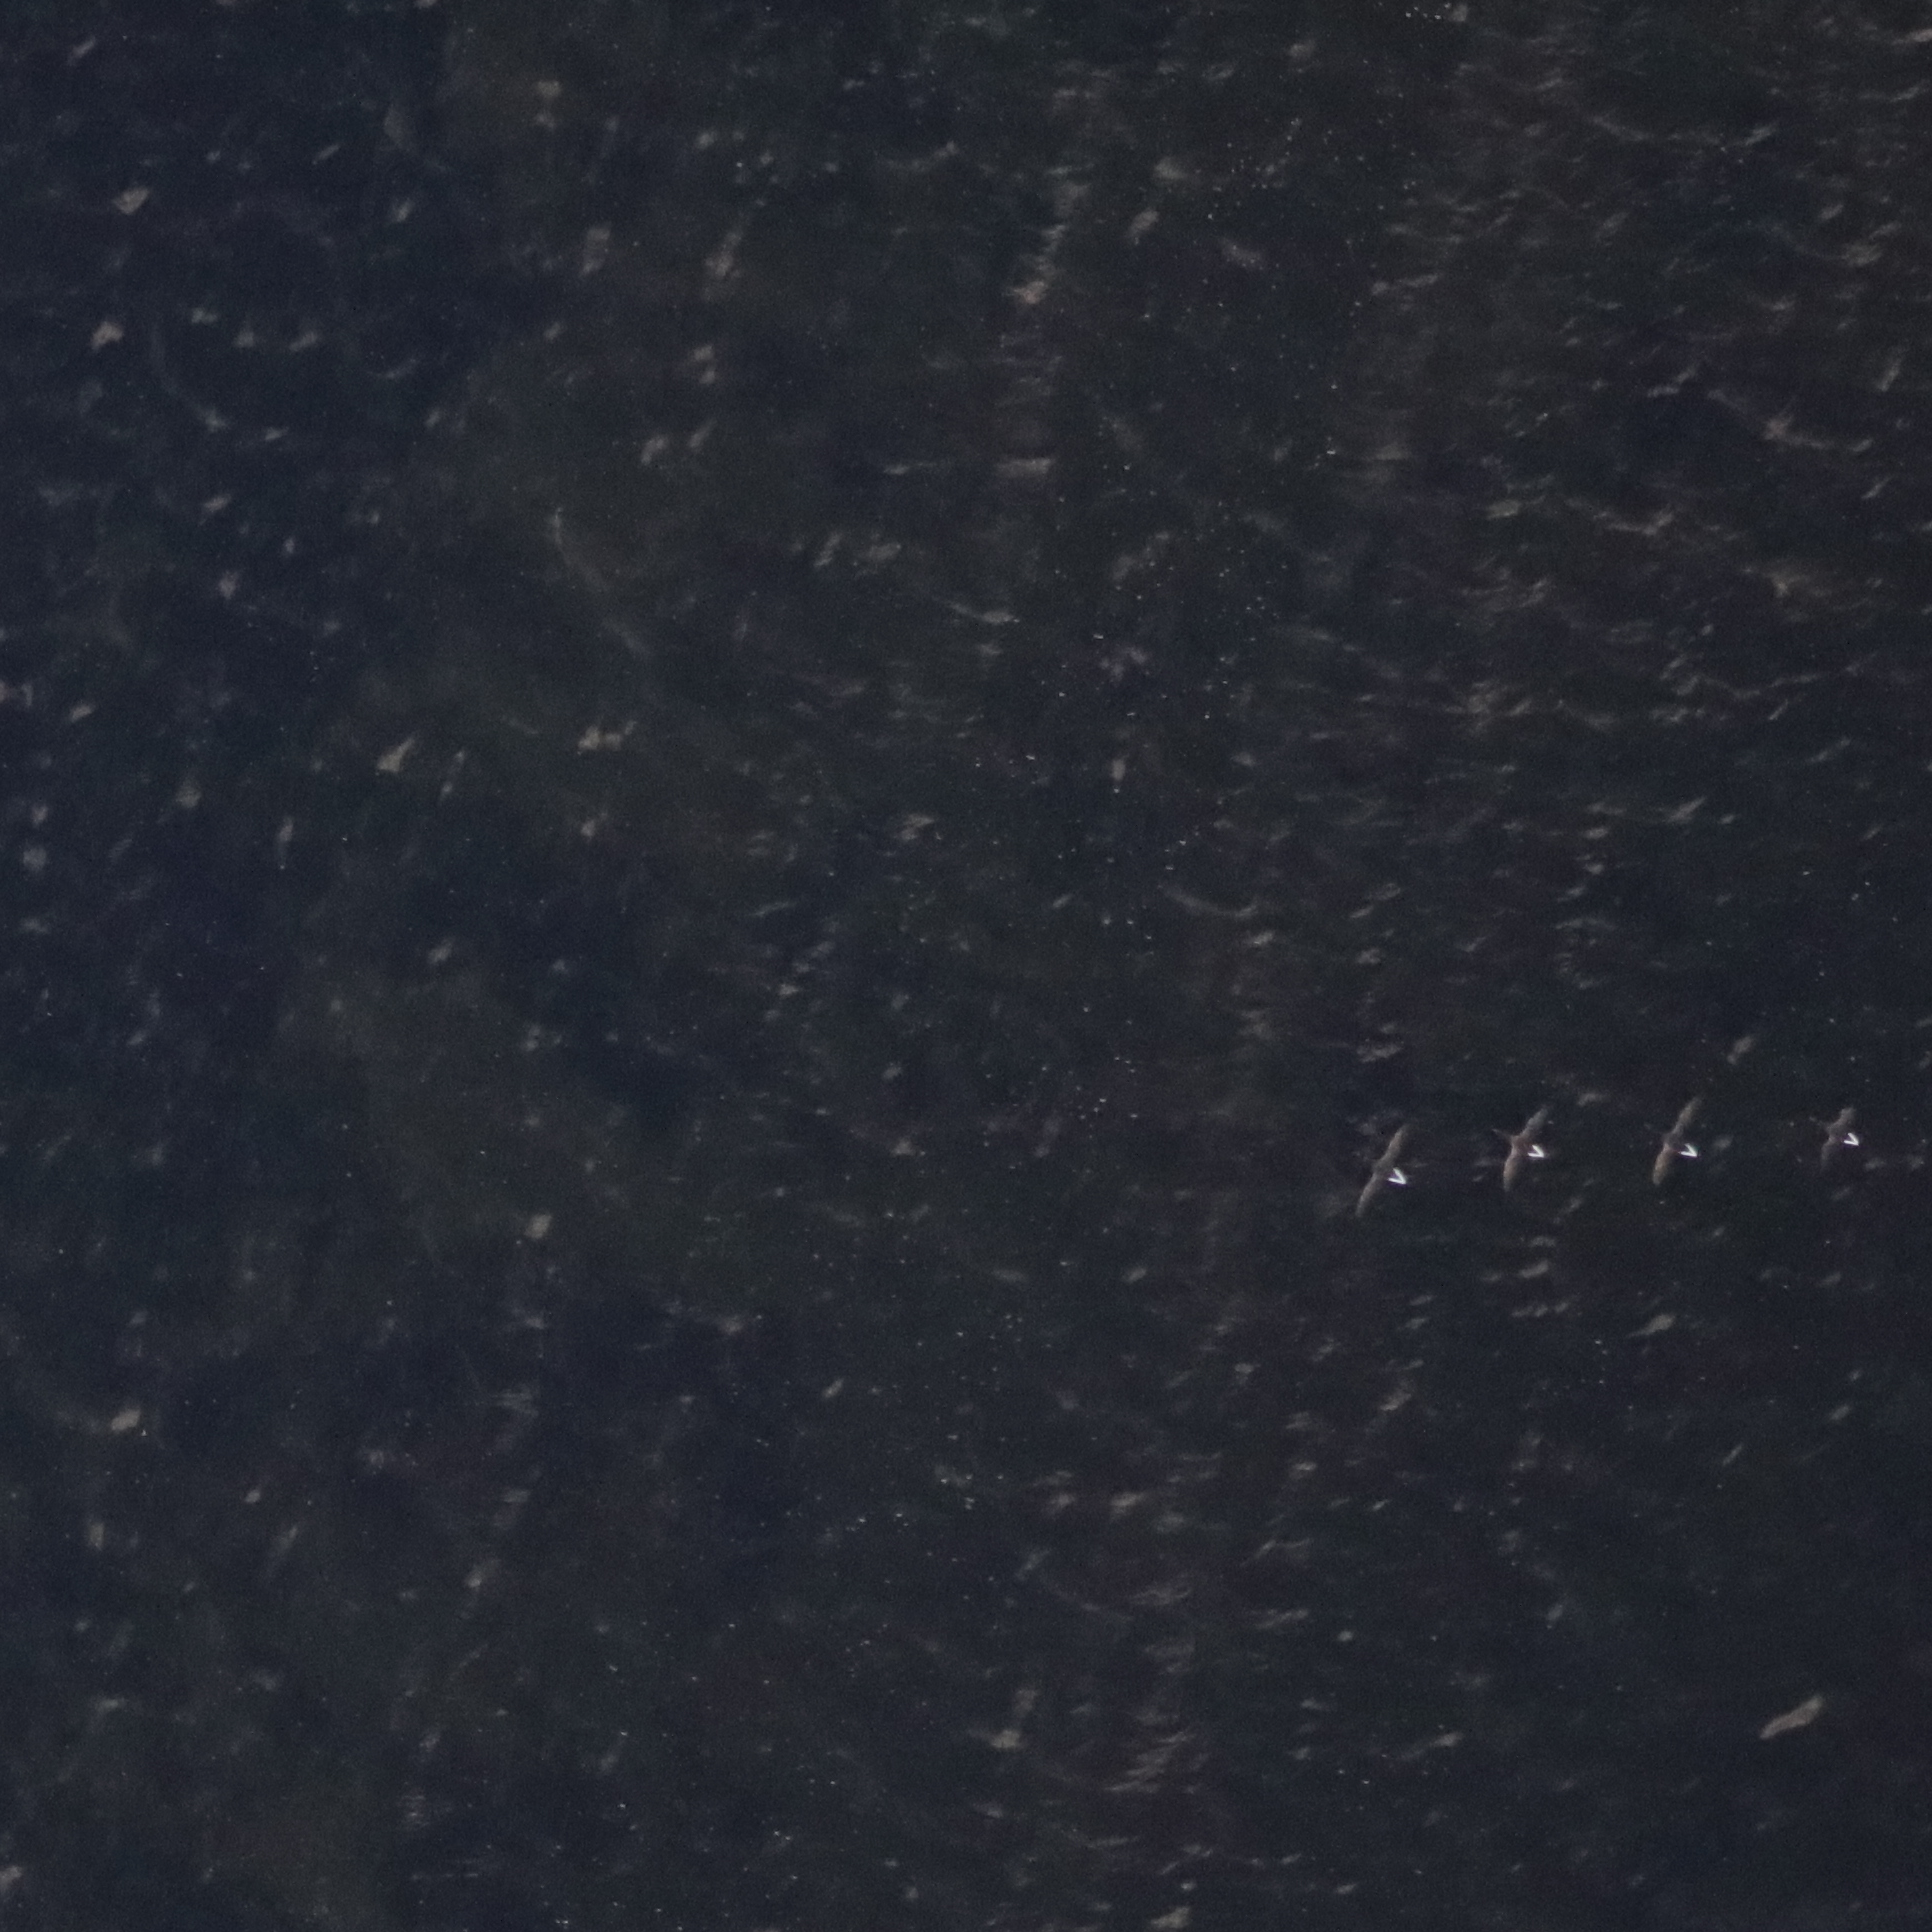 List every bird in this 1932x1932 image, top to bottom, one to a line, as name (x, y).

brant (1839, 1131)
brant (1673, 1149)
brant (1524, 1152)
brant (1385, 1164)